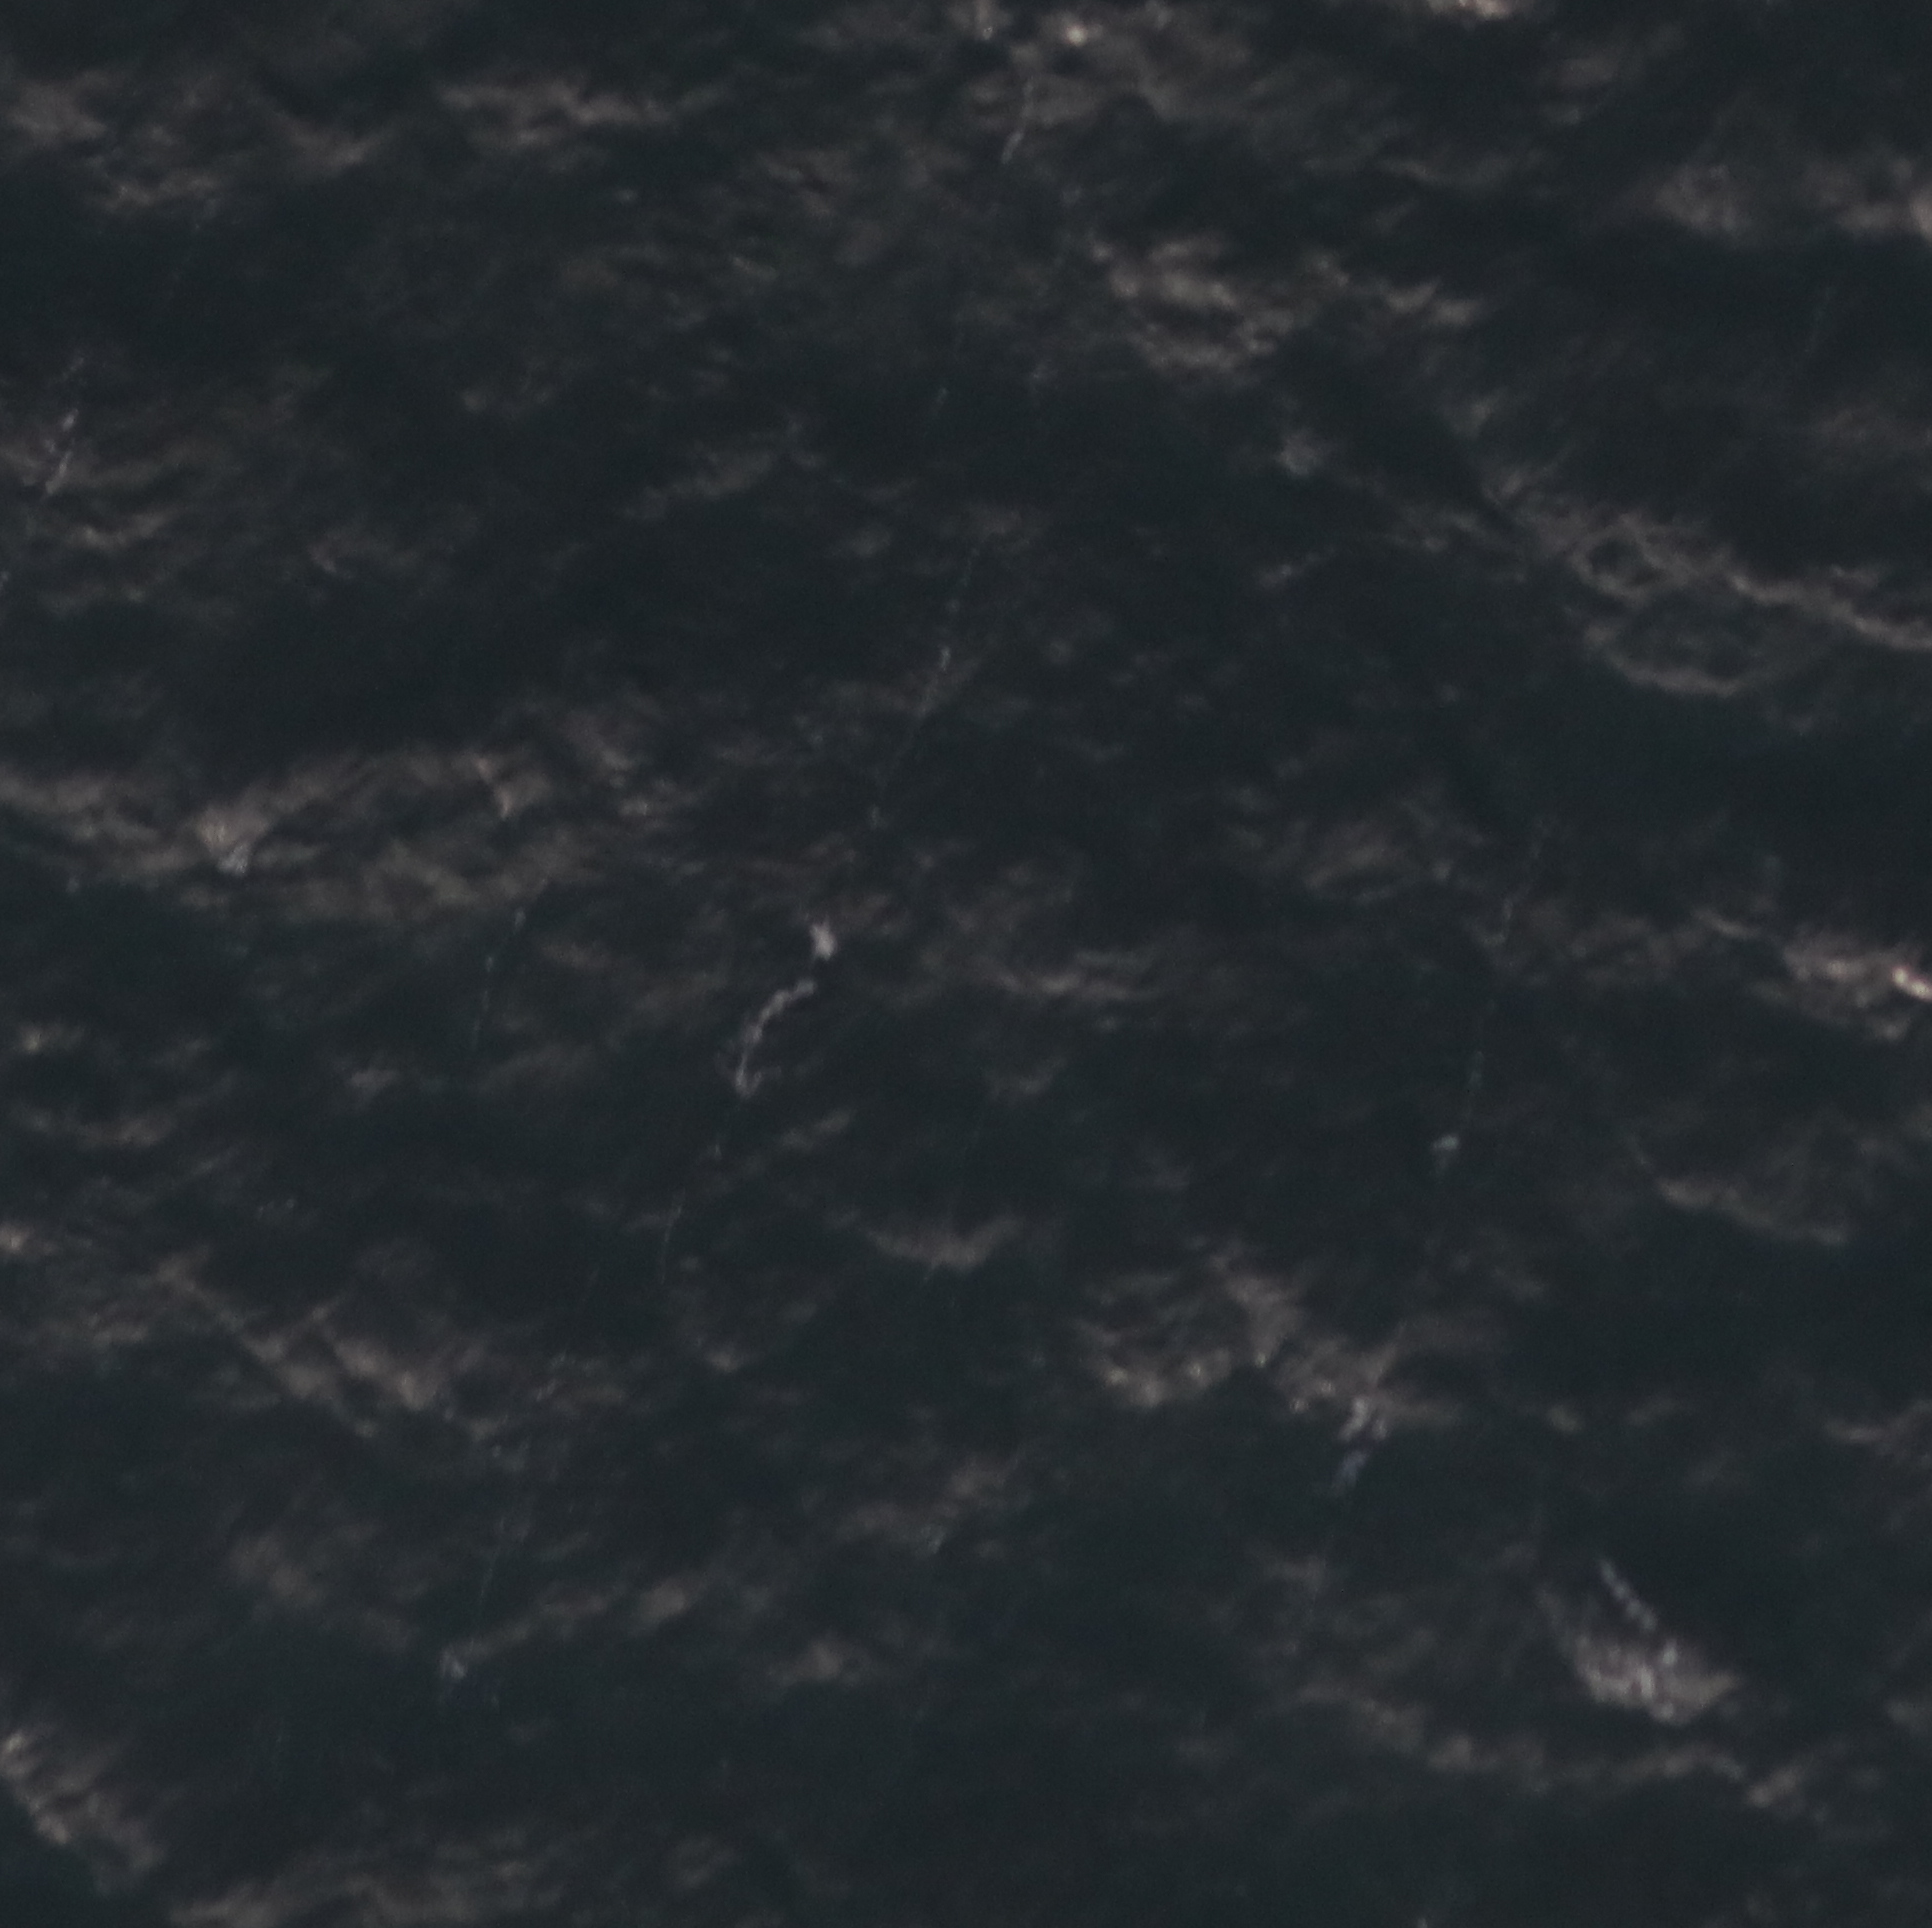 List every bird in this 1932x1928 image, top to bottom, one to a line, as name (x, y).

None